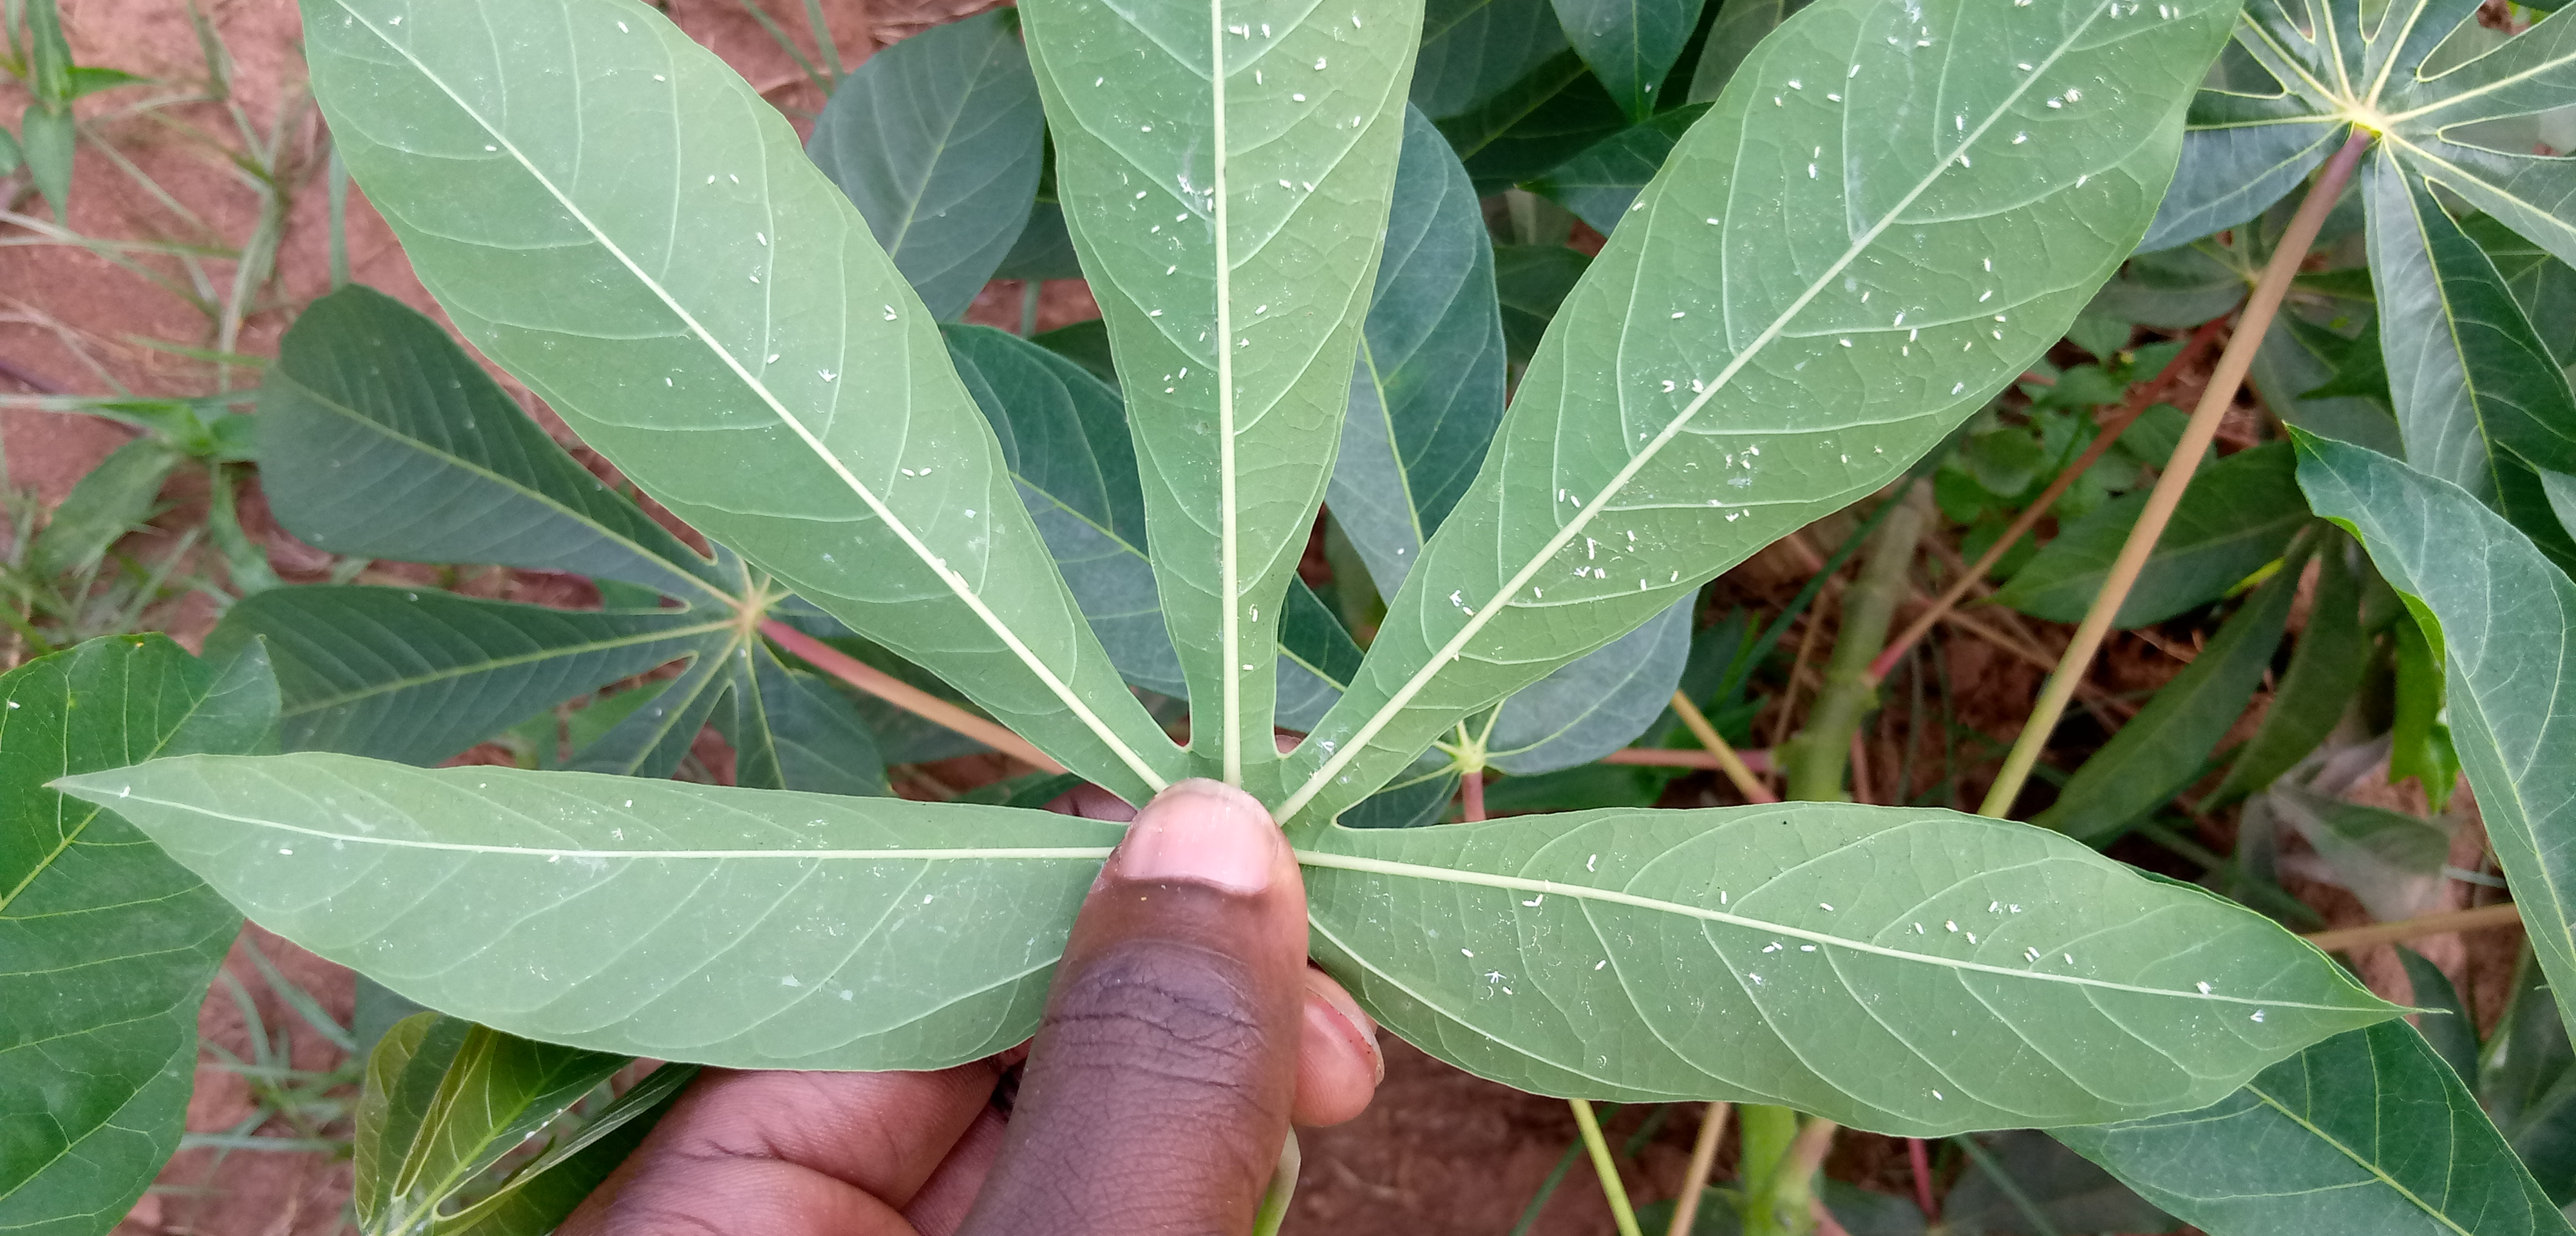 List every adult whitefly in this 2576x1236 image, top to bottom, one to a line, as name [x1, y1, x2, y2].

whitefly [2110, 2, 2118, 19]
whitefly [2157, 3, 2169, 19]
whitefly [2128, 3, 2139, 17]
whitefly [2172, 5, 2181, 20]
whitefly [388, 13, 404, 28]
whitefly [1350, 14, 1363, 30]
whitefly [616, 19, 631, 35]
whitefly [1260, 22, 1273, 41]
whitefly [1242, 23, 1251, 41]
whitefly [1227, 24, 1244, 37]
whitefly [1920, 24, 1929, 37]
whitefly [1886, 35, 1899, 46]
whitefly [1916, 39, 1931, 48]
whitefly [1313, 55, 1329, 72]
whitefly [2016, 62, 2032, 73]
whitefly [1848, 62, 1862, 79]
whitefly [1255, 69, 1264, 86]
whitefly [653, 73, 667, 83]
whitefly [1095, 76, 1104, 89]
whitefly [1786, 79, 1803, 91]
whitefly [2063, 84, 2081, 104]
whitefly [1291, 91, 1308, 104]
whitefly [1825, 93, 1842, 102]
whitefly [1774, 95, 1783, 108]
whitefly [2046, 98, 2062, 109]
whitefly [1955, 113, 1964, 133]
whitefly [1351, 114, 1363, 129]
whitefly [1141, 125, 1153, 134]
whitefly [2011, 134, 2026, 145]
whitefly [483, 142, 499, 154]
whitefly [1814, 145, 1821, 159]
whitefly [1959, 154, 1970, 169]
whitefly [1806, 162, 1817, 180]
whitefly [706, 173, 718, 188]
whitefly [728, 173, 743, 185]
whitefly [2076, 174, 2088, 190]
whitefly [1278, 176, 1292, 190]
whitefly [1302, 179, 1314, 194]
whitefly [1183, 182, 1195, 196]
whitefly [1202, 185, 1214, 197]
whitefly [1135, 189, 1148, 201]
whitefly [1206, 196, 1215, 214]
whitefly [1631, 200, 1645, 212]
whitefly [1175, 212, 1190, 223]
whitefly [1705, 217, 1721, 226]
whitefly [1150, 225, 1161, 235]
whitefly [756, 230, 768, 246]
whitefly [1982, 257, 1992, 274]
whitefly [1165, 263, 1178, 277]
whitefly [747, 273, 761, 285]
whitefly [1978, 290, 1994, 303]
whitefly [1859, 291, 1872, 304]
whitefly [884, 302, 900, 323]
whitefly [1254, 303, 1269, 315]
whitefly [1148, 308, 1164, 317]
whitefly [1670, 311, 1687, 320]
whitefly [1892, 312, 1904, 328]
whitefly [1993, 314, 2007, 323]
whitefly [1908, 328, 1918, 344]
whitefly [1991, 329, 2002, 341]
whitefly [1198, 330, 1207, 344]
whitefly [1838, 336, 1853, 348]
whitefly [1236, 337, 1250, 350]
whitefly [1962, 341, 1973, 354]
whitefly [1901, 344, 1909, 357]
whitefly [767, 353, 782, 366]
whitefly [1178, 366, 1188, 380]
whitefly [816, 368, 838, 382]
whitefly [1162, 373, 1174, 383]
whitefly [664, 375, 676, 389]
whitefly [1690, 377, 1705, 394]
whitefly [1660, 379, 1676, 394]
whitefly [1950, 380, 1965, 395]
whitefly [1164, 386, 1175, 394]
whitefly [1873, 445, 1883, 455]
whitefly [1748, 445, 1761, 456]
whitefly [1724, 452, 1734, 469]
whitefly [1840, 452, 1848, 465]
whitefly [1741, 460, 1752, 470]
whitefly [899, 466, 917, 477]
whitefly [918, 466, 934, 476]
whitefly [1558, 487, 1565, 502]
whitefly [1569, 494, 1581, 509]
whitefly [1741, 507, 1751, 518]
whitefly [1724, 512, 1740, 522]
whitefly [1627, 528, 1636, 543]
whitefly [1586, 536, 1596, 561]
whitefly [1625, 544, 1635, 554]
whitefly [1396, 545, 1408, 558]
whitefly [1572, 566, 1591, 578]
whitefly [1593, 566, 1605, 579]
whitefly [1669, 568, 1680, 583]
whitefly [1640, 577, 1648, 592]
whitefly [1533, 585, 1542, 599]
whitefly [1448, 588, 1463, 606]
whitefly [1462, 605, 1474, 617]
whitefly [1251, 606, 1260, 624]
whitefly [1453, 652, 1461, 662]
whitefly [1242, 663, 1255, 673]
whitefly [1321, 740, 1336, 753]
whitefly [477, 779, 490, 792]
whitefly [118, 783, 134, 801]
whitefly [623, 796, 634, 812]
whitefly [611, 825, 625, 843]
whitefly [277, 846, 295, 859]
whitefly [1586, 852, 1599, 875]
whitefly [547, 853, 561, 865]
whitefly [1719, 888, 1729, 906]
whitefly [923, 890, 934, 908]
whitefly [1535, 892, 1547, 908]
whitefly [1520, 897, 1535, 907]
whitefly [1987, 899, 2000, 915]
whitefly [1817, 899, 1837, 913]
whitefly [2007, 900, 2023, 917]
whitefly [1942, 918, 1960, 935]
whitefly [1912, 921, 1927, 937]
whitefly [1964, 929, 1978, 946]
whitefly [1770, 937, 1786, 952]
whitefly [1760, 942, 1775, 954]
whitefly [1798, 942, 1820, 953]
whitefly [2026, 944, 2043, 960]
whitefly [1460, 946, 1475, 960]
whitefly [2062, 950, 2078, 967]
whitefly [2022, 950, 2034, 965]
whitefly [1595, 958, 1609, 971]
whitefly [1482, 968, 1502, 986]
whitefly [1745, 969, 1768, 989]
whitefly [2195, 979, 2214, 997]
whitefly [1500, 983, 1517, 998]
whitefly [2248, 1007, 2267, 1026]
whitefly [1930, 1088, 1944, 1102]